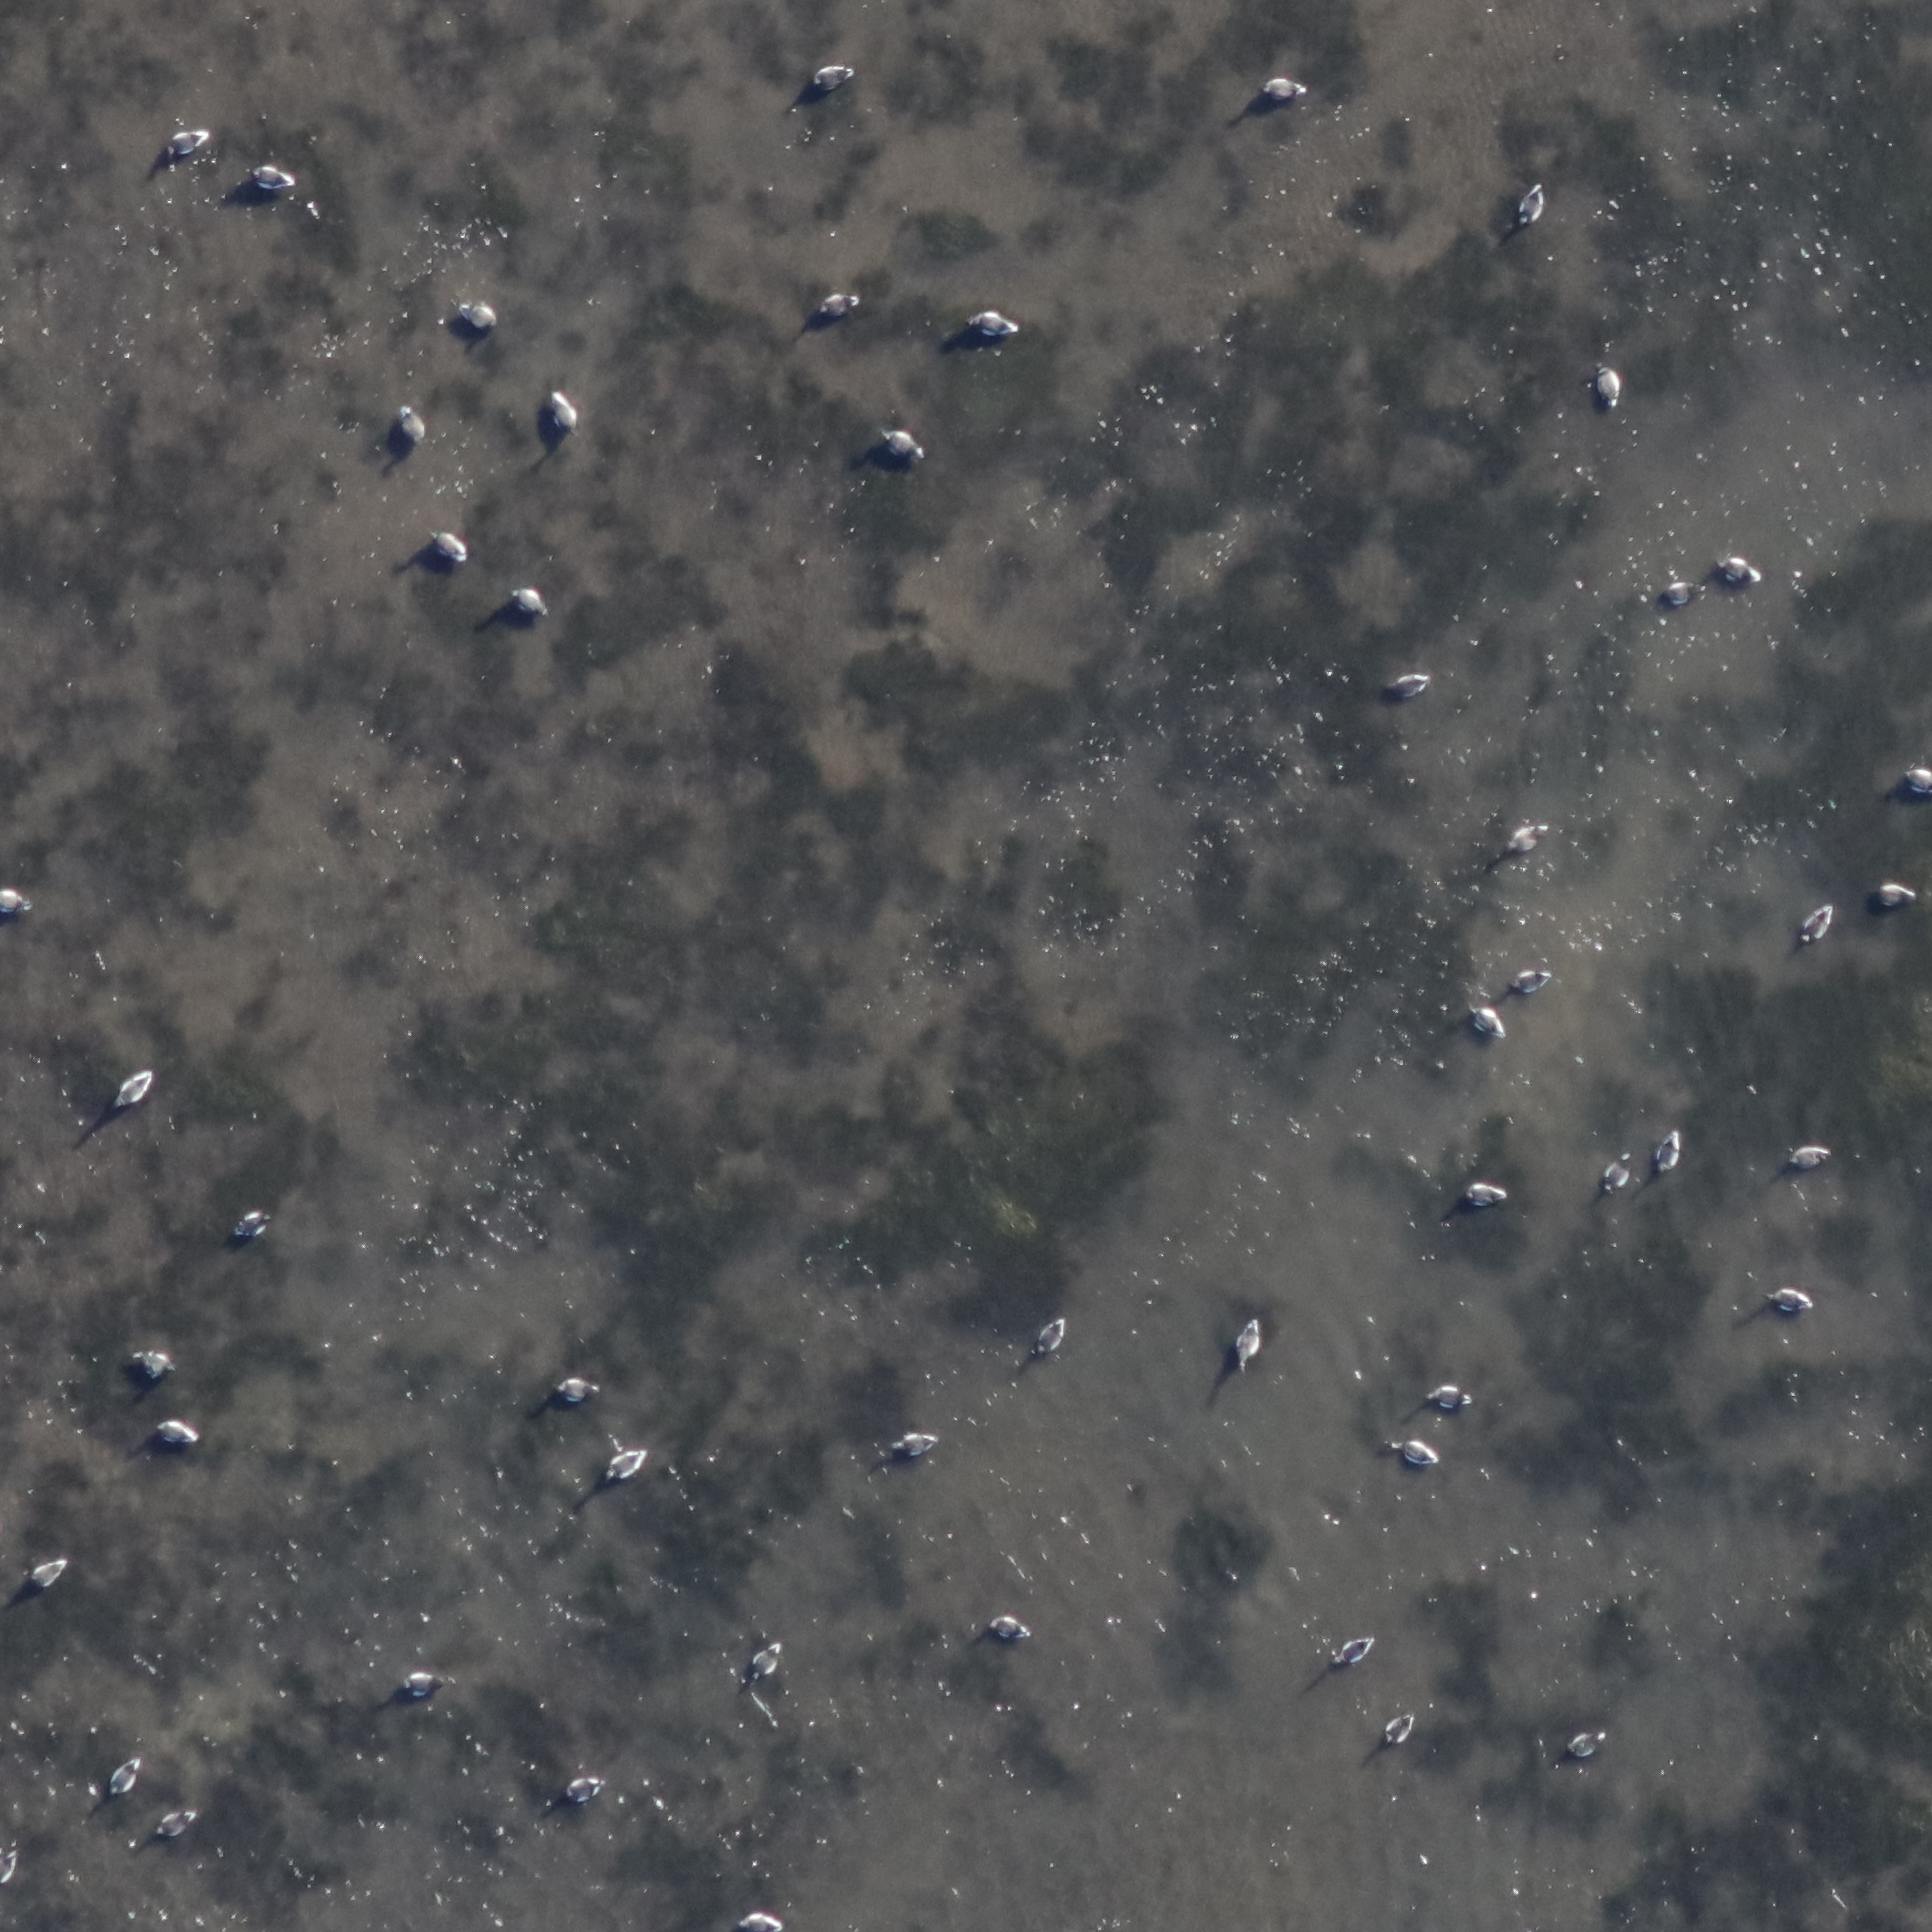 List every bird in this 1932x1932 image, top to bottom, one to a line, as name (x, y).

brant (833, 76)
brant (1282, 91)
brant (189, 142)
brant (271, 180)
brant (1530, 209)
brant (838, 307)
brant (480, 317)
brant (994, 323)
brant (1606, 387)
brant (566, 417)
brant (411, 427)
brant (902, 446)
brant (451, 546)
brant (1737, 571)
brant (1680, 593)
brant (529, 603)
brant (1408, 685)
brant (1923, 781)
brant (1523, 842)
brant (1894, 896)
brant (7, 902)
brant (1816, 927)
brant (1530, 982)
brant (1487, 1021)
brant (134, 1089)
brant (1667, 1151)
brant (1807, 1156)
brant (1617, 1173)
brant (1482, 1195)
brant (253, 1225)
brant (1789, 1300)
brant (1048, 1339)
brant (1248, 1341)
brant (157, 1365)
brant (577, 1389)
brant (1448, 1399)
brant (175, 1431)
brant (914, 1445)
brant (1414, 1452)
brant (627, 1464)
brant (47, 1575)
brant (1006, 1628)
brant (1350, 1651)
brant (764, 1660)
brant (422, 1685)
brant (1399, 1730)
brant (1583, 1744)
brant (123, 1777)
brant (580, 1789)
brant (174, 1822)
brant (2, 1866)
brant (758, 1926)